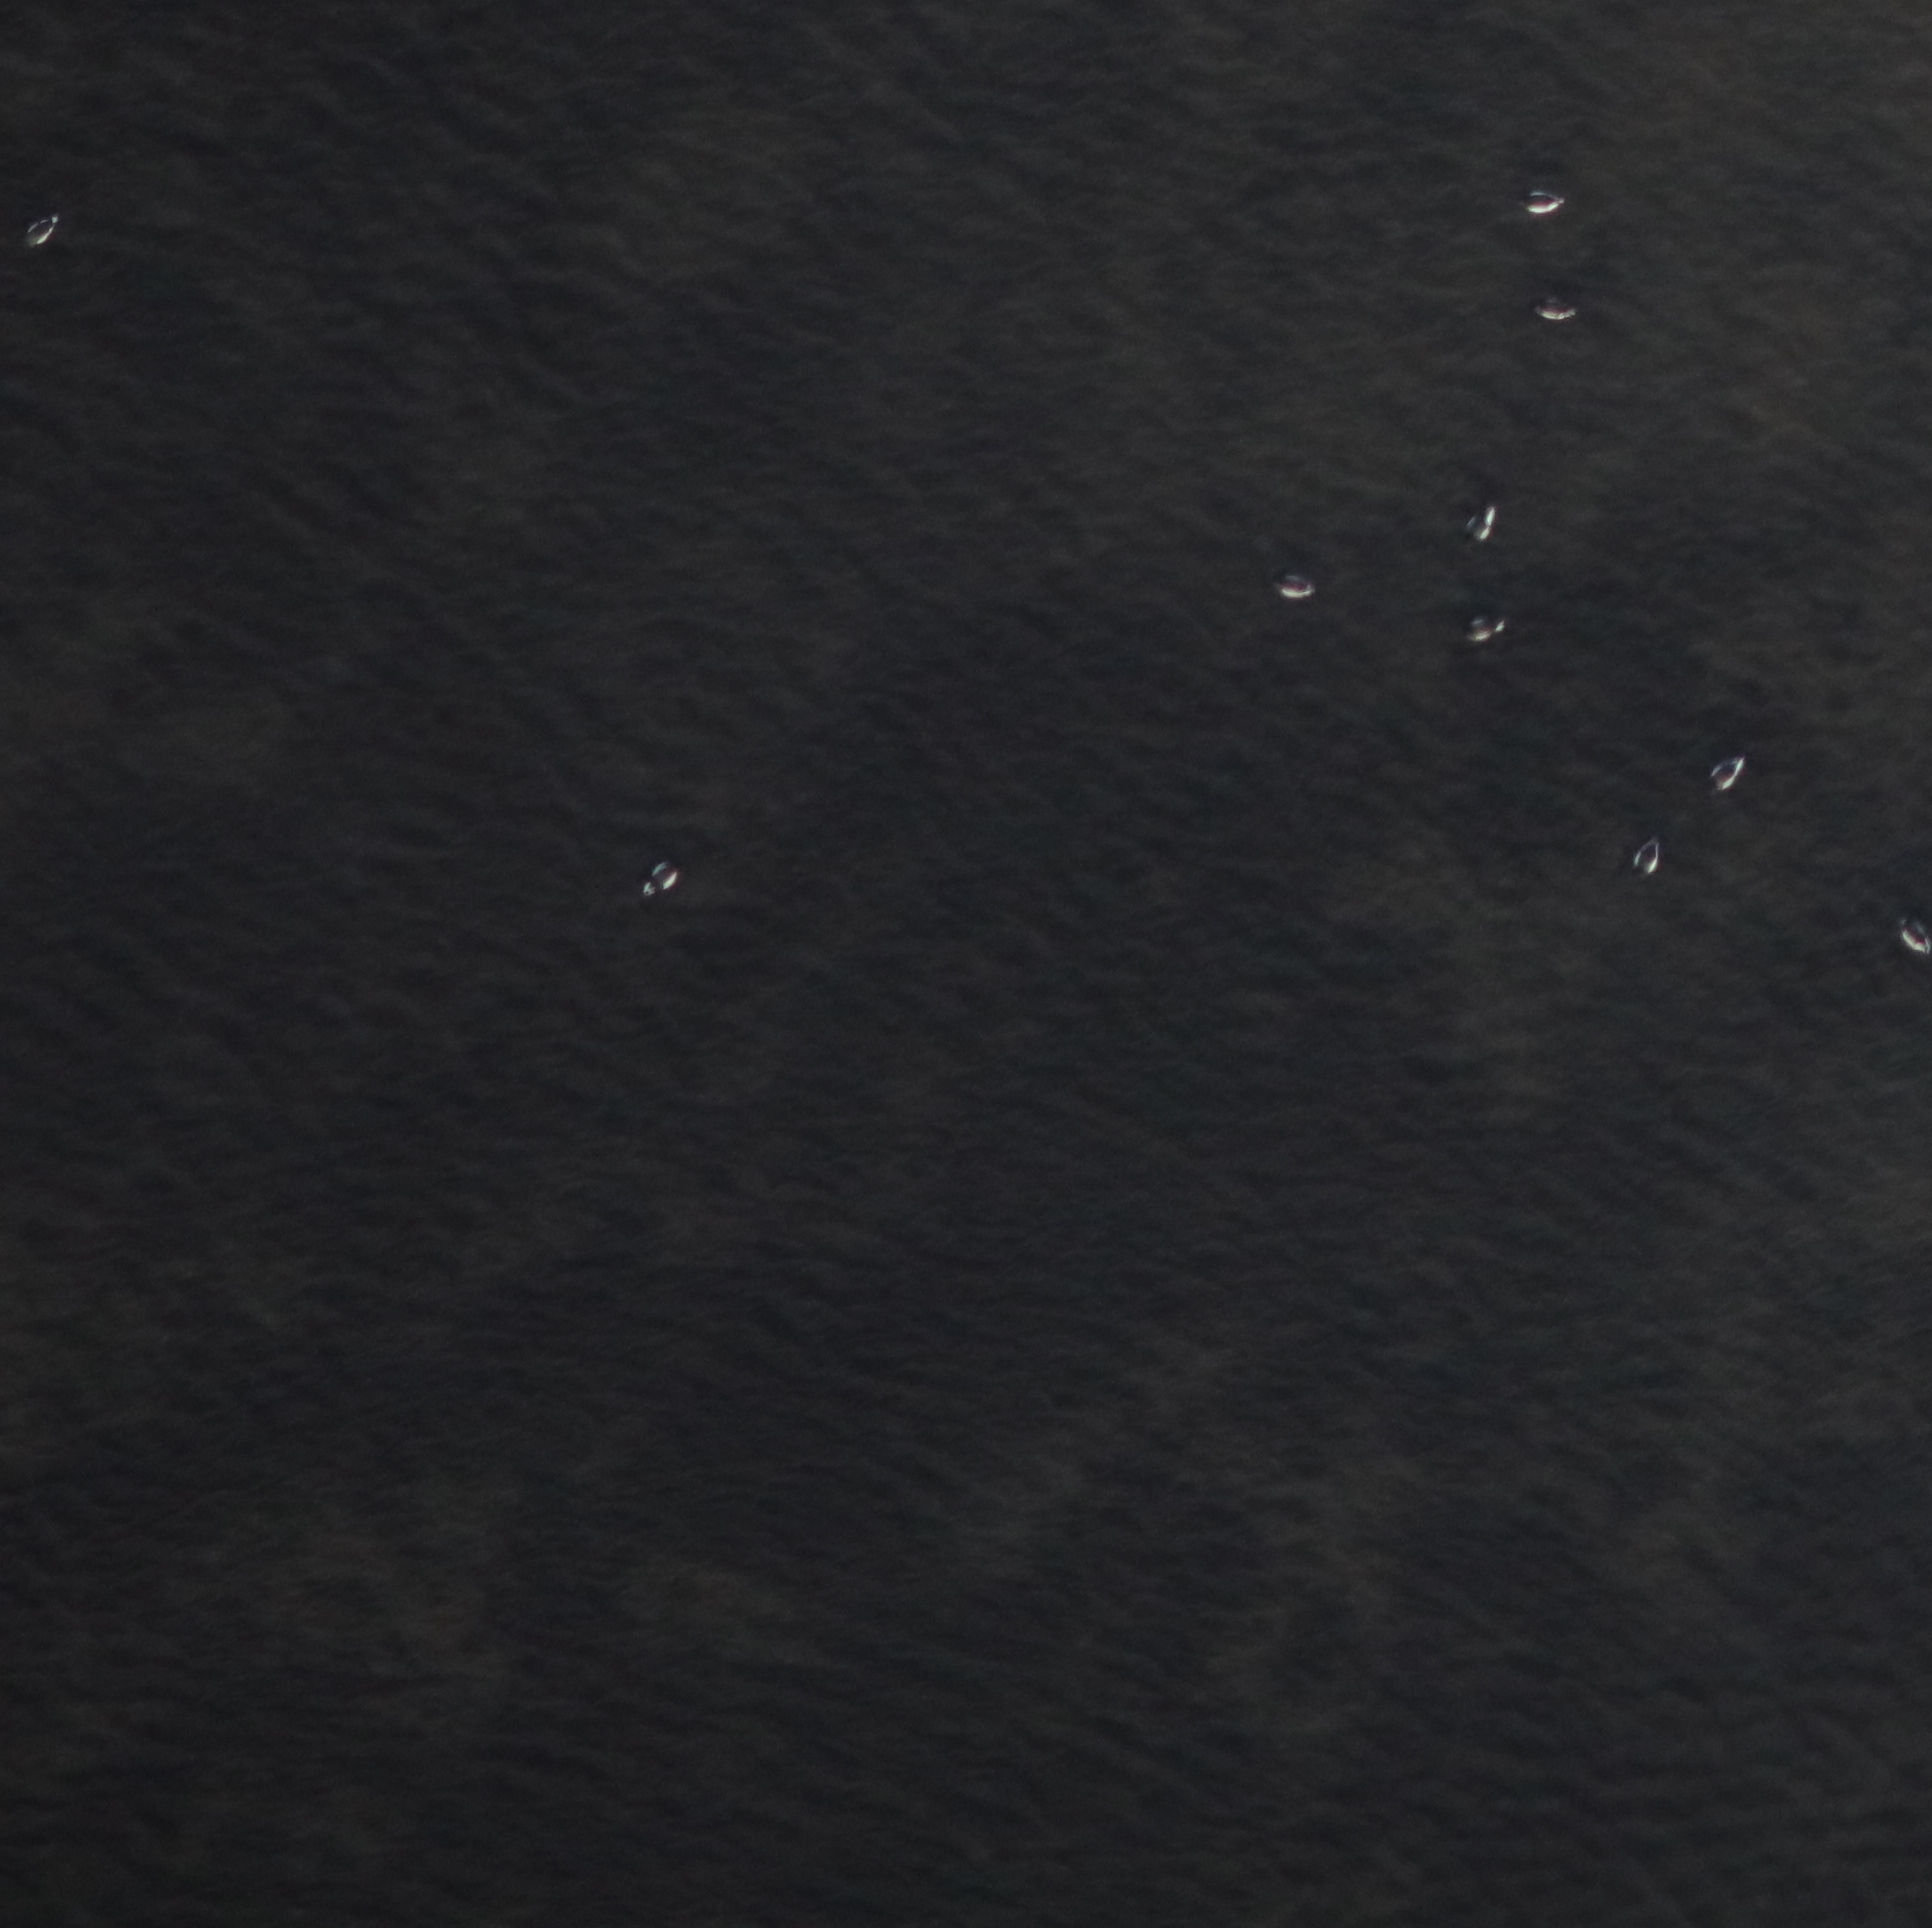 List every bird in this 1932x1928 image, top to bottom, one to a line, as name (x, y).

brant (1544, 203)
brant (37, 232)
brant (1555, 308)
brant (1483, 525)
brant (1294, 585)
brant (1486, 629)
brant (1728, 774)
brant (1647, 856)
brant (661, 877)
brant (1916, 934)